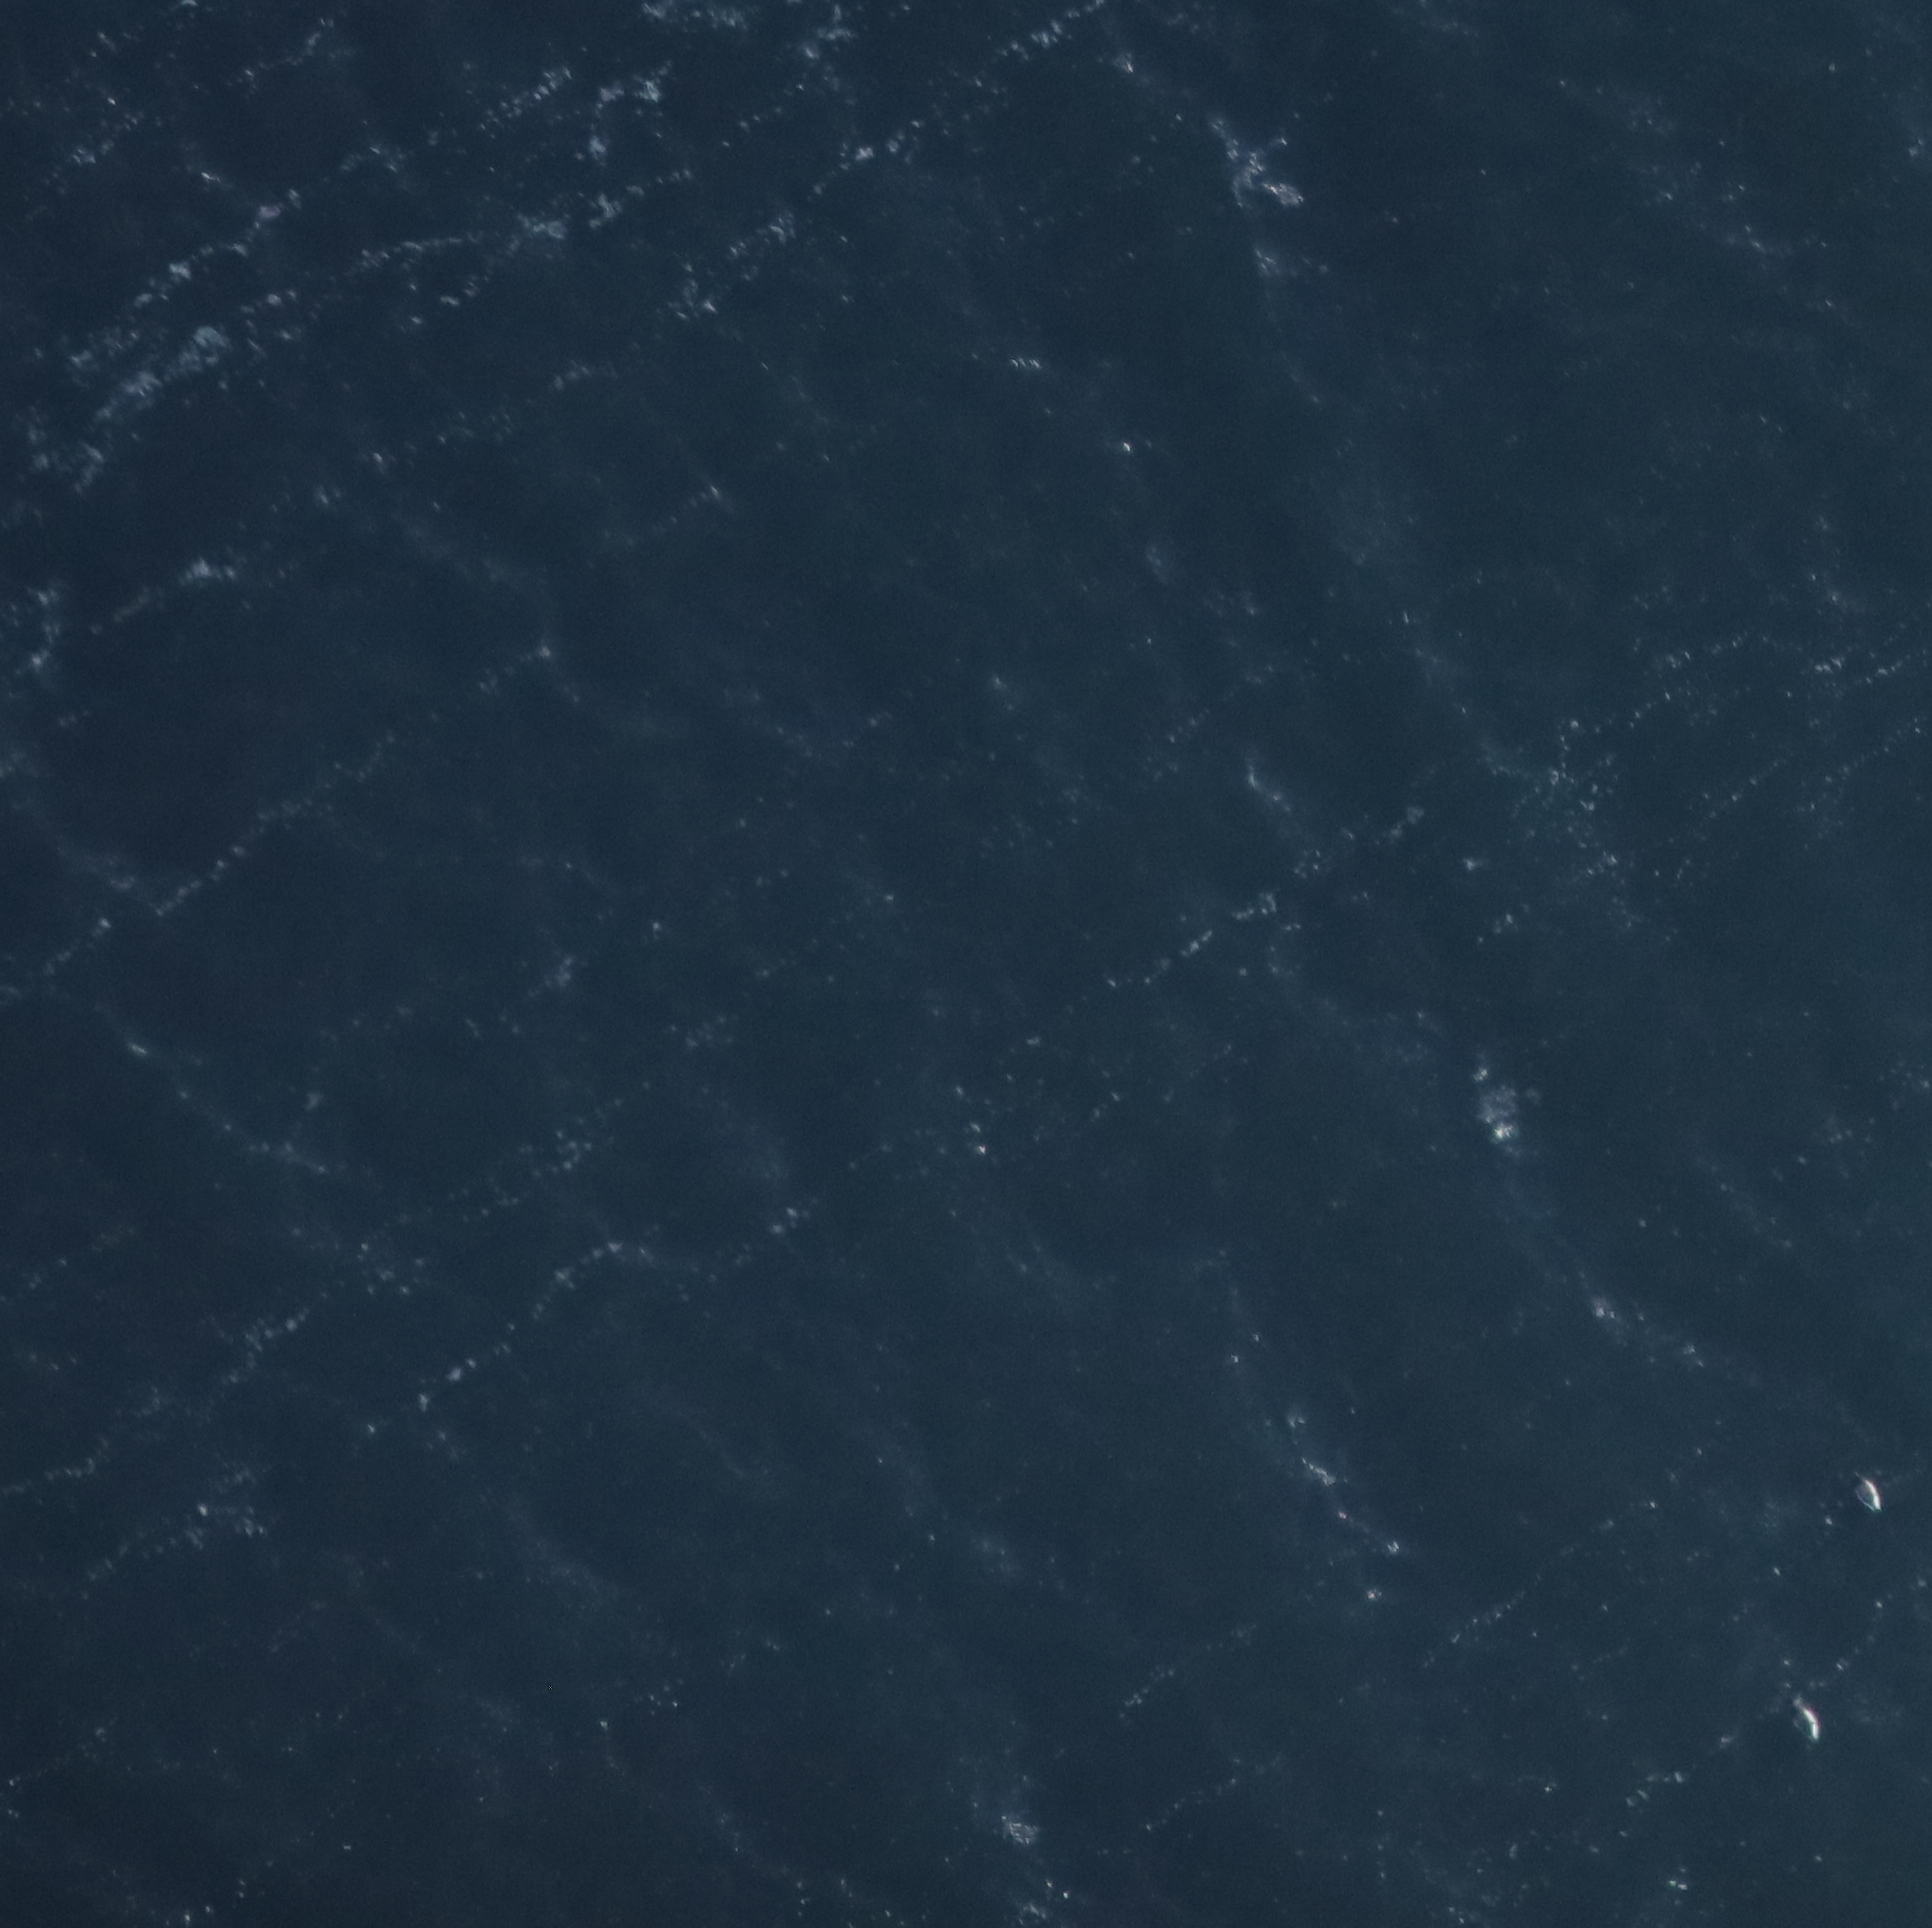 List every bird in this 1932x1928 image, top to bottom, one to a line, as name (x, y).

brant (1866, 1491)
brant (1804, 1719)